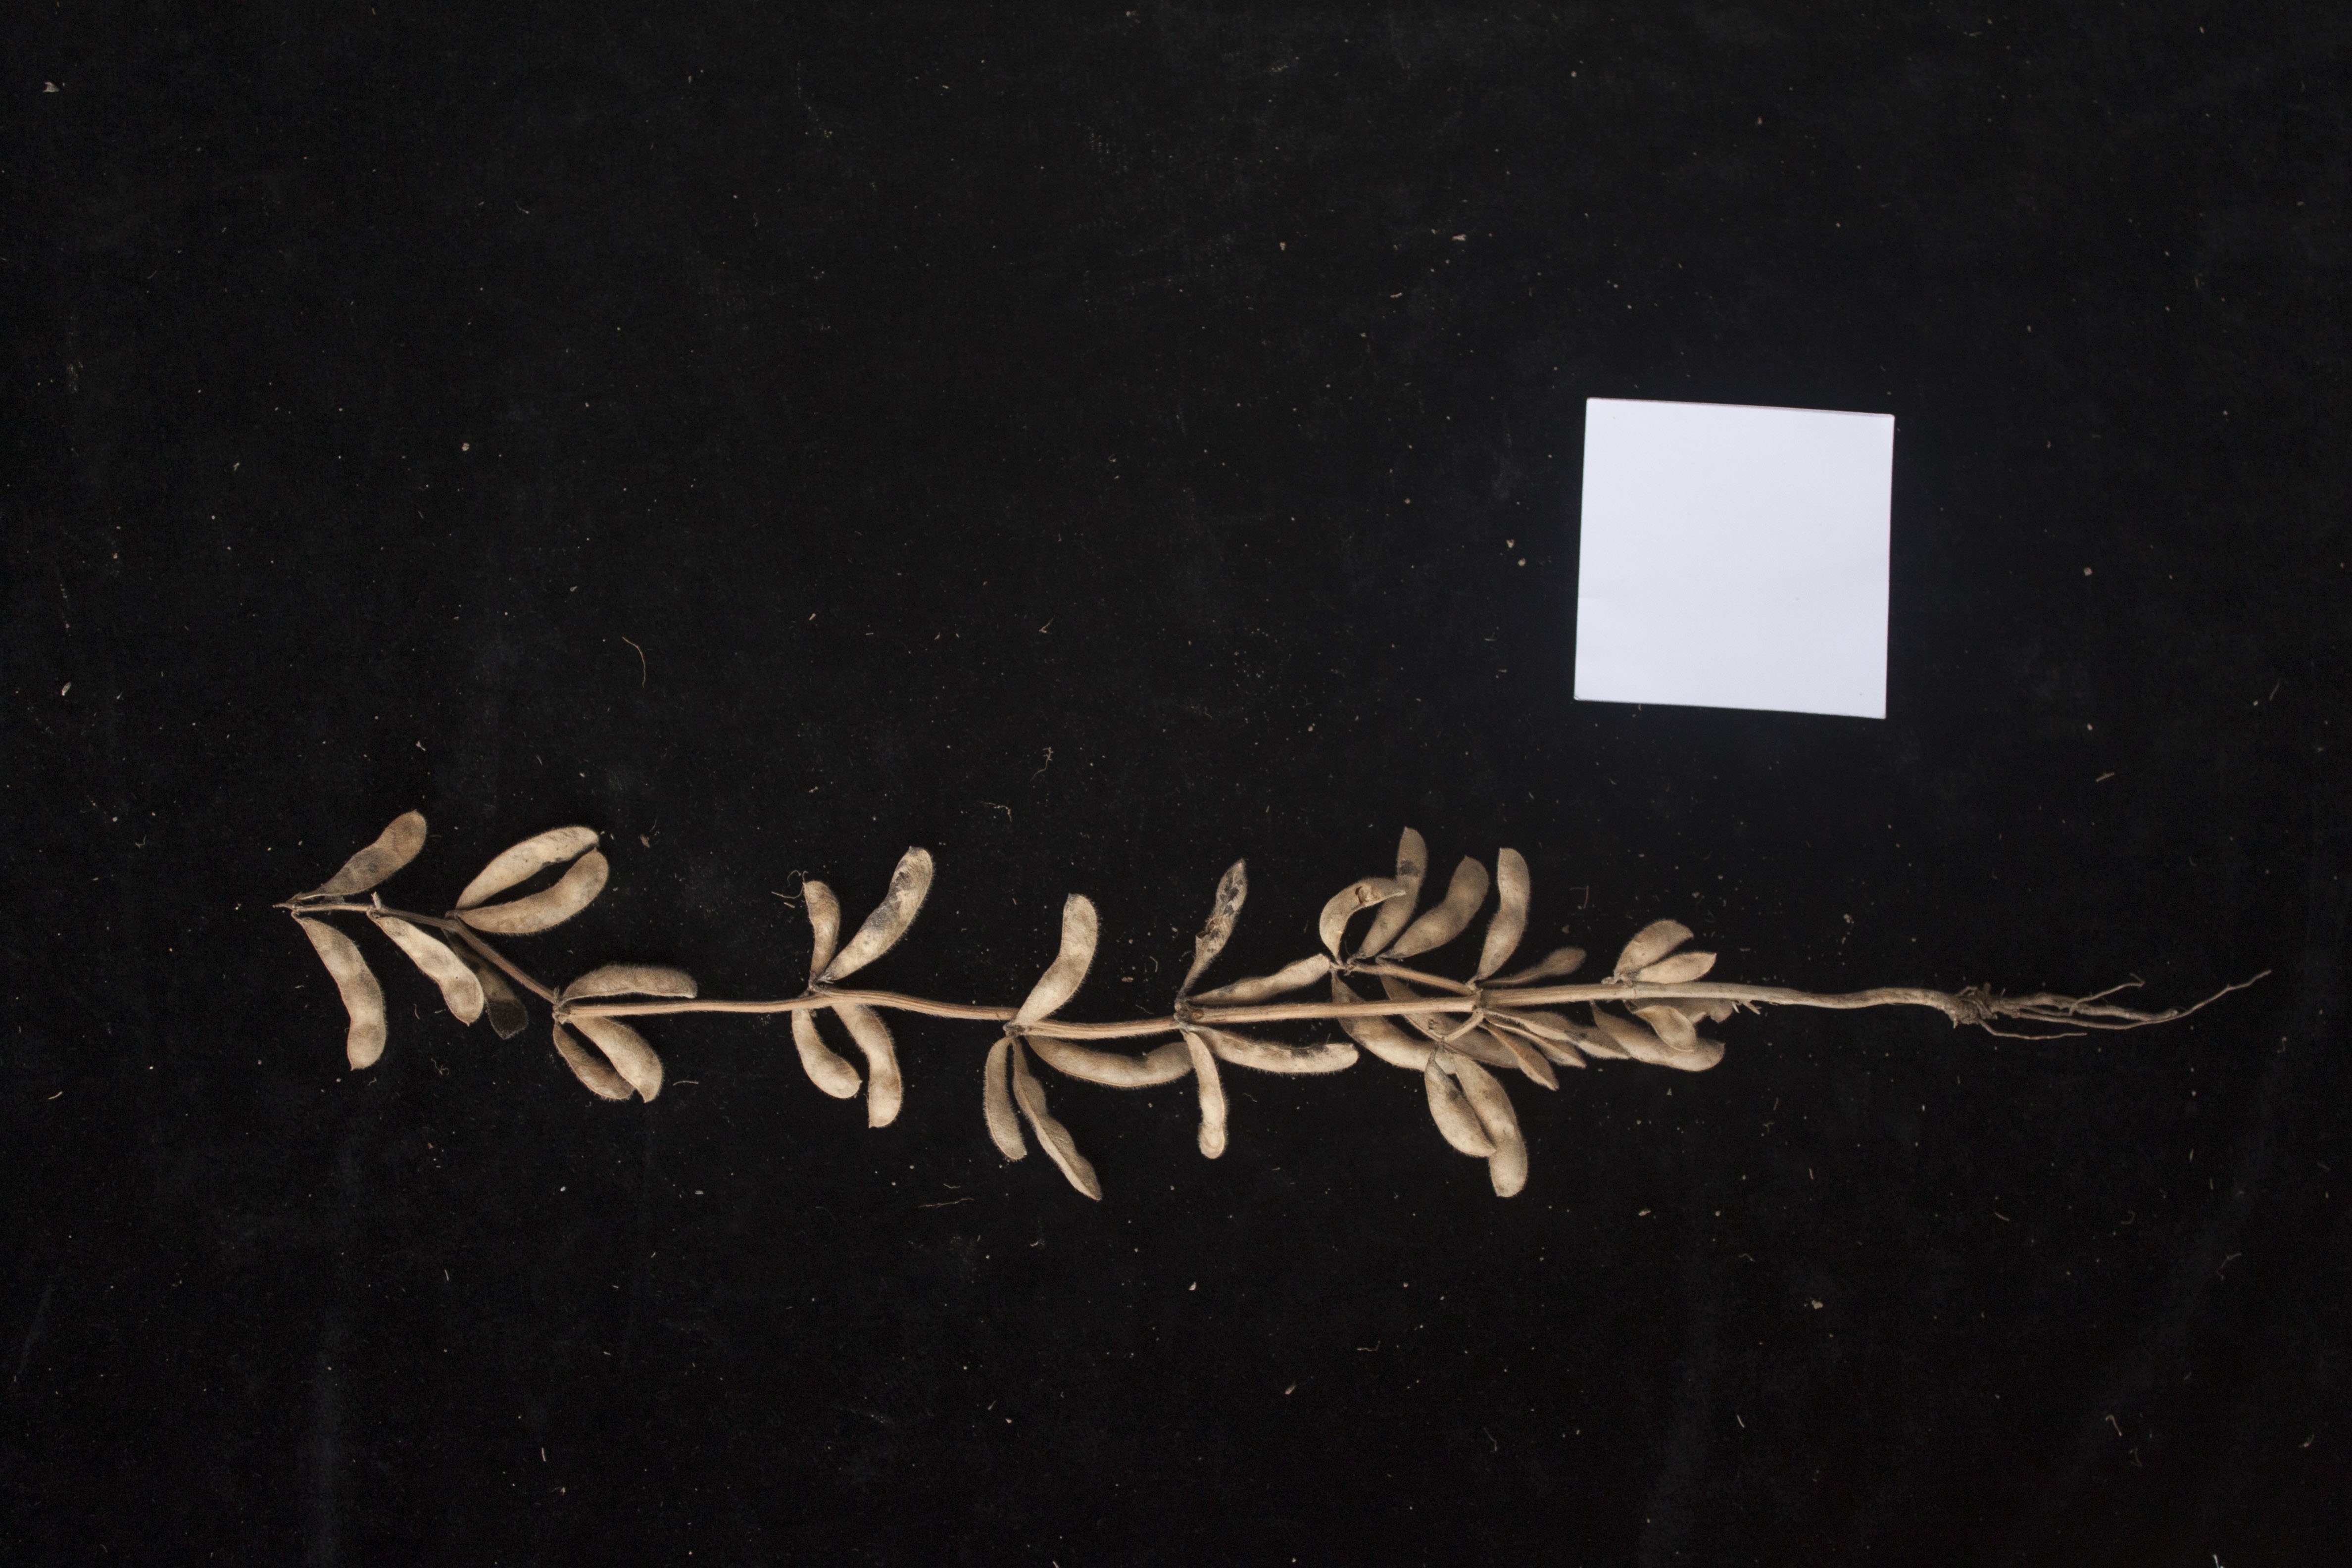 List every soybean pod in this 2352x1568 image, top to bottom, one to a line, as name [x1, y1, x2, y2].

soybean pod [297, 816, 427, 902]
soybean pod [459, 829, 596, 905]
soybean pod [1354, 830, 1427, 960]
soybean pod [1477, 849, 1528, 978]
soybean pod [452, 850, 608, 934]
soybean pod [819, 850, 933, 984]
soybean pod [1383, 857, 1488, 960]
soybean pod [1181, 861, 1245, 996]
soybean pod [1321, 882, 1403, 961]
soybean pod [801, 882, 839, 981]
soybean pod [1013, 895, 1098, 1026]
soybean pod [371, 916, 483, 1025]
soybean pod [293, 917, 386, 1073]
soybean pod [1620, 922, 1693, 971]
soybean pod [1481, 951, 1582, 987]
soybean pod [1622, 952, 1715, 987]
soybean pod [1190, 953, 1331, 1005]
soybean pod [1374, 958, 1518, 1070]
soybean pod [563, 969, 696, 1008]
soybean pod [1333, 973, 1467, 1075]
soybean pod [792, 993, 857, 1099]
soybean pod [833, 1004, 902, 1128]
soybean pod [1639, 1010, 1694, 1053]
soybean pod [1487, 1013, 1627, 1059]
soybean pod [570, 1017, 663, 1106]
soybean pod [1595, 1017, 1721, 1073]
soybean pod [1492, 1025, 1583, 1068]
soybean pod [554, 1027, 634, 1098]
soybean pod [1482, 1027, 1556, 1088]
soybean pod [1190, 1031, 1356, 1075]
soybean pod [1012, 1035, 1102, 1200]
soybean pod [1181, 1035, 1225, 1159]
soybean pod [1029, 1039, 1191, 1089]
soybean pod [983, 1042, 1028, 1158]
soybean pod [1448, 1054, 1529, 1197]
soybean pod [1423, 1058, 1497, 1158]